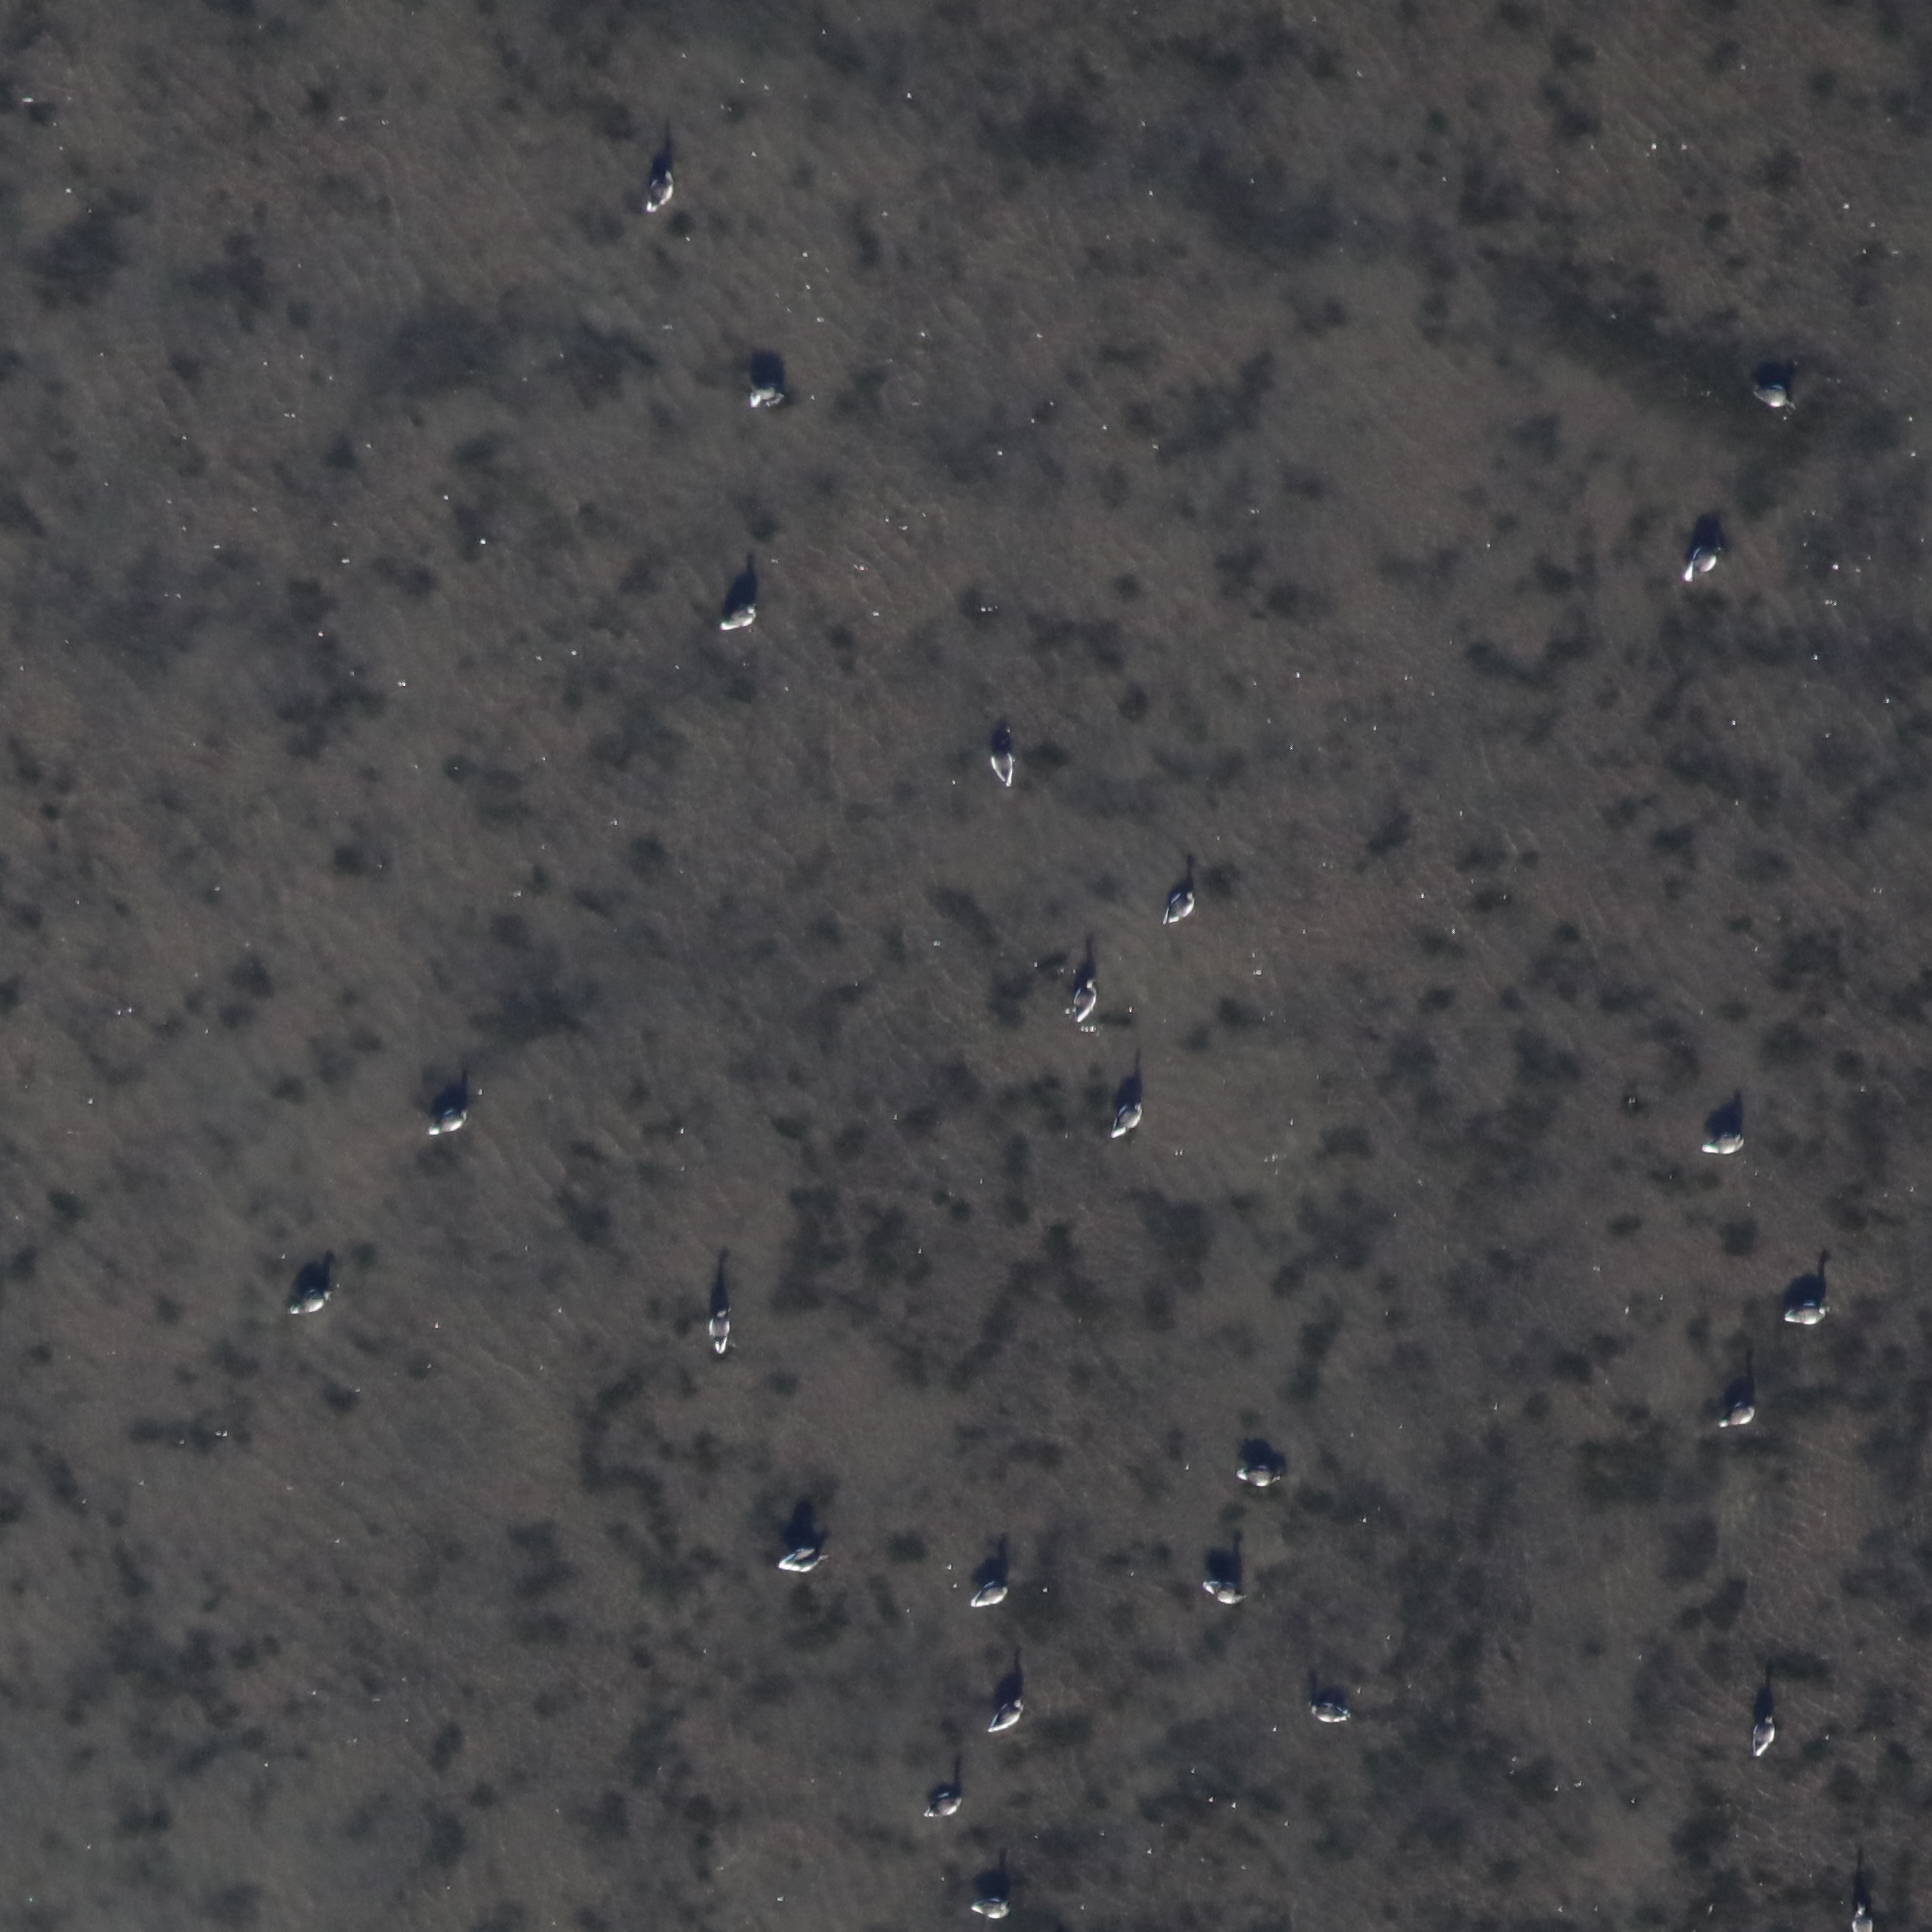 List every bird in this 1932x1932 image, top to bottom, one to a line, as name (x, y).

brant (660, 190)
brant (1776, 395)
brant (768, 396)
brant (1702, 559)
brant (740, 616)
brant (1004, 763)
brant (1177, 905)
brant (1082, 999)
brant (449, 1119)
brant (1126, 1119)
brant (1725, 1142)
brant (309, 1298)
brant (1808, 1314)
brant (718, 1327)
brant (1738, 1415)
brant (1259, 1475)
brant (802, 1561)
brant (989, 1591)
brant (1223, 1591)
brant (1330, 1708)
brant (1007, 1716)
brant (1761, 1734)
brant (946, 1805)
brant (989, 1907)
brant (1864, 1927)